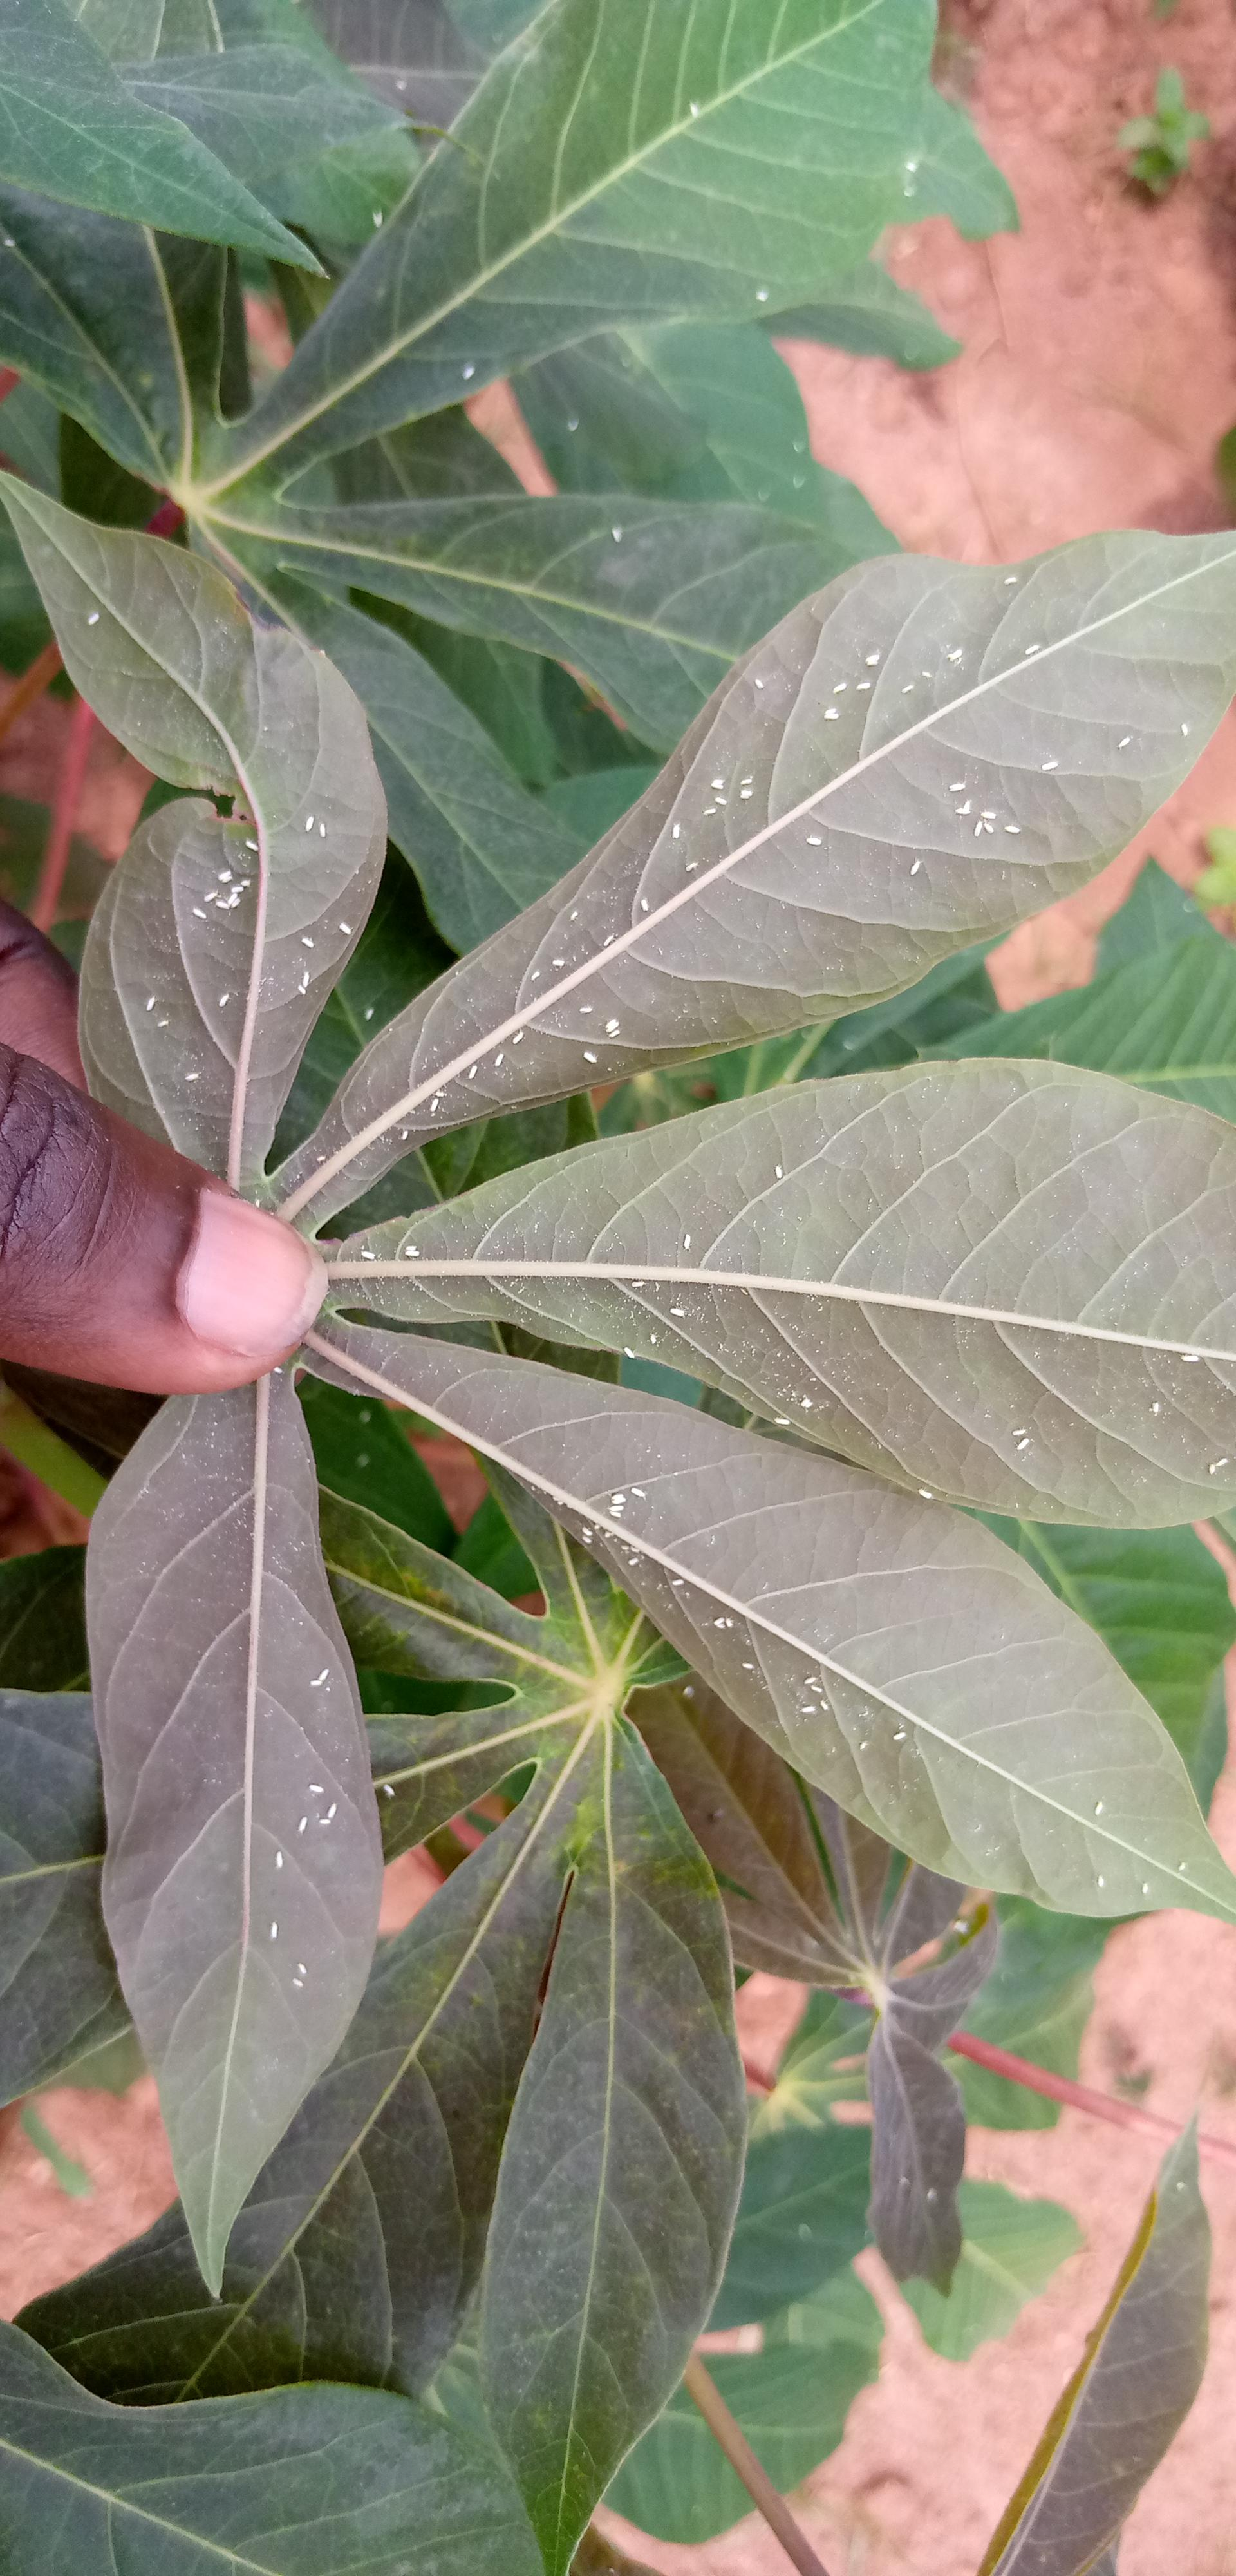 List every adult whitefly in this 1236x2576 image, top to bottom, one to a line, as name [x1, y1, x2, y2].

whitefly [996, 571, 1024, 595]
whitefly [79, 606, 104, 633]
whitefly [1025, 634, 1046, 663]
whitefly [859, 639, 892, 675]
whitefly [939, 641, 979, 669]
whitefly [916, 661, 946, 690]
whitefly [849, 668, 881, 700]
whitefly [747, 674, 775, 696]
whitefly [828, 675, 855, 703]
whitefly [897, 677, 917, 701]
whitefly [811, 693, 847, 734]
whitefly [1174, 713, 1195, 748]
whitefly [1114, 731, 1134, 753]
whitefly [1040, 750, 1066, 782]
whitefly [704, 763, 727, 798]
whitefly [726, 768, 754, 805]
whitefly [737, 772, 763, 810]
whitefly [947, 773, 973, 799]
whitefly [705, 786, 737, 820]
whitefly [947, 795, 972, 824]
whitefly [699, 798, 723, 828]
whitefly [295, 801, 339, 842]
whitefly [303, 806, 340, 843]
whitefly [977, 806, 1002, 836]
whitefly [969, 811, 998, 843]
whitefly [664, 813, 689, 847]
whitefly [1003, 813, 1024, 840]
whitefly [799, 823, 831, 855]
whitefly [241, 831, 267, 862]
whitefly [902, 848, 932, 882]
whitefly [682, 853, 702, 878]
whitefly [209, 860, 232, 885]
whitefly [222, 875, 253, 923]
whitefly [196, 880, 236, 920]
whitefly [633, 892, 655, 921]
whitefly [187, 902, 211, 936]
whitefly [562, 902, 589, 924]
whitefly [340, 914, 357, 938]
whitefly [289, 927, 327, 958]
whitefly [599, 929, 621, 955]
whitefly [547, 948, 575, 974]
whitefly [289, 961, 319, 1003]
whitefly [523, 966, 545, 991]
whitefly [135, 981, 167, 1019]
whitefly [216, 983, 241, 1022]
whitefly [576, 994, 599, 1021]
whitefly [151, 1007, 176, 1040]
whitefly [503, 1018, 534, 1052]
whitefly [599, 1018, 625, 1043]
whitefly [492, 1043, 520, 1072]
whitefly [577, 1046, 597, 1067]
whitefly [460, 1054, 487, 1086]
whitefly [176, 1064, 200, 1084]
whitefly [422, 1092, 462, 1117]
whitefly [396, 1127, 419, 1146]
whitefly [308, 1144, 330, 1170]
whitefly [763, 1153, 794, 1183]
whitefly [675, 1229, 707, 1250]
whitefly [393, 1242, 424, 1270]
whitefly [351, 1247, 383, 1269]
whitefly [617, 1269, 655, 1295]
whitefly [664, 1295, 699, 1329]
whitefly [643, 1325, 664, 1354]
whitefly [1170, 1337, 1213, 1378]
whitefly [621, 1343, 643, 1363]
whitefly [800, 1386, 827, 1412]
whitefly [1146, 1397, 1163, 1417]
whitefly [761, 1412, 807, 1438]
whitefly [1003, 1421, 1038, 1460]
whitefly [1000, 1425, 1033, 1455]
whitefly [1201, 1438, 1234, 1484]
whitefly [623, 1475, 649, 1506]
whitefly [912, 1482, 937, 1506]
whitefly [601, 1487, 626, 1522]
whitefly [601, 1490, 630, 1526]
whitefly [572, 1522, 611, 1551]
whitefly [565, 1524, 611, 1550]
whitefly [615, 1541, 649, 1561]
whitefly [619, 1551, 653, 1575]
whitefly [664, 1571, 692, 1596]
whitefly [709, 1603, 748, 1638]
whitefly [705, 1609, 747, 1642]
whitefly [735, 1652, 761, 1684]
whitefly [304, 1654, 343, 1701]
whitefly [292, 1660, 323, 1685]
whitefly [792, 1666, 824, 1696]
whitefly [814, 1691, 834, 1715]
whitefly [791, 1700, 825, 1730]
whitefly [887, 1718, 908, 1750]
whitefly [852, 1733, 880, 1757]
whitefly [308, 1774, 327, 1801]
whitefly [1080, 1786, 1115, 1821]
whitefly [324, 1794, 341, 1821]
whitefly [289, 1803, 313, 1844]
whitefly [310, 1812, 340, 1842]
whitefly [270, 1850, 294, 1876]
whitefly [1177, 1853, 1195, 1884]
whitefly [1089, 1869, 1112, 1900]
whitefly [1134, 1877, 1158, 1908]
whitefly [264, 1918, 284, 1946]
whitefly [292, 1955, 328, 1981]
whitefly [290, 1974, 314, 1998]